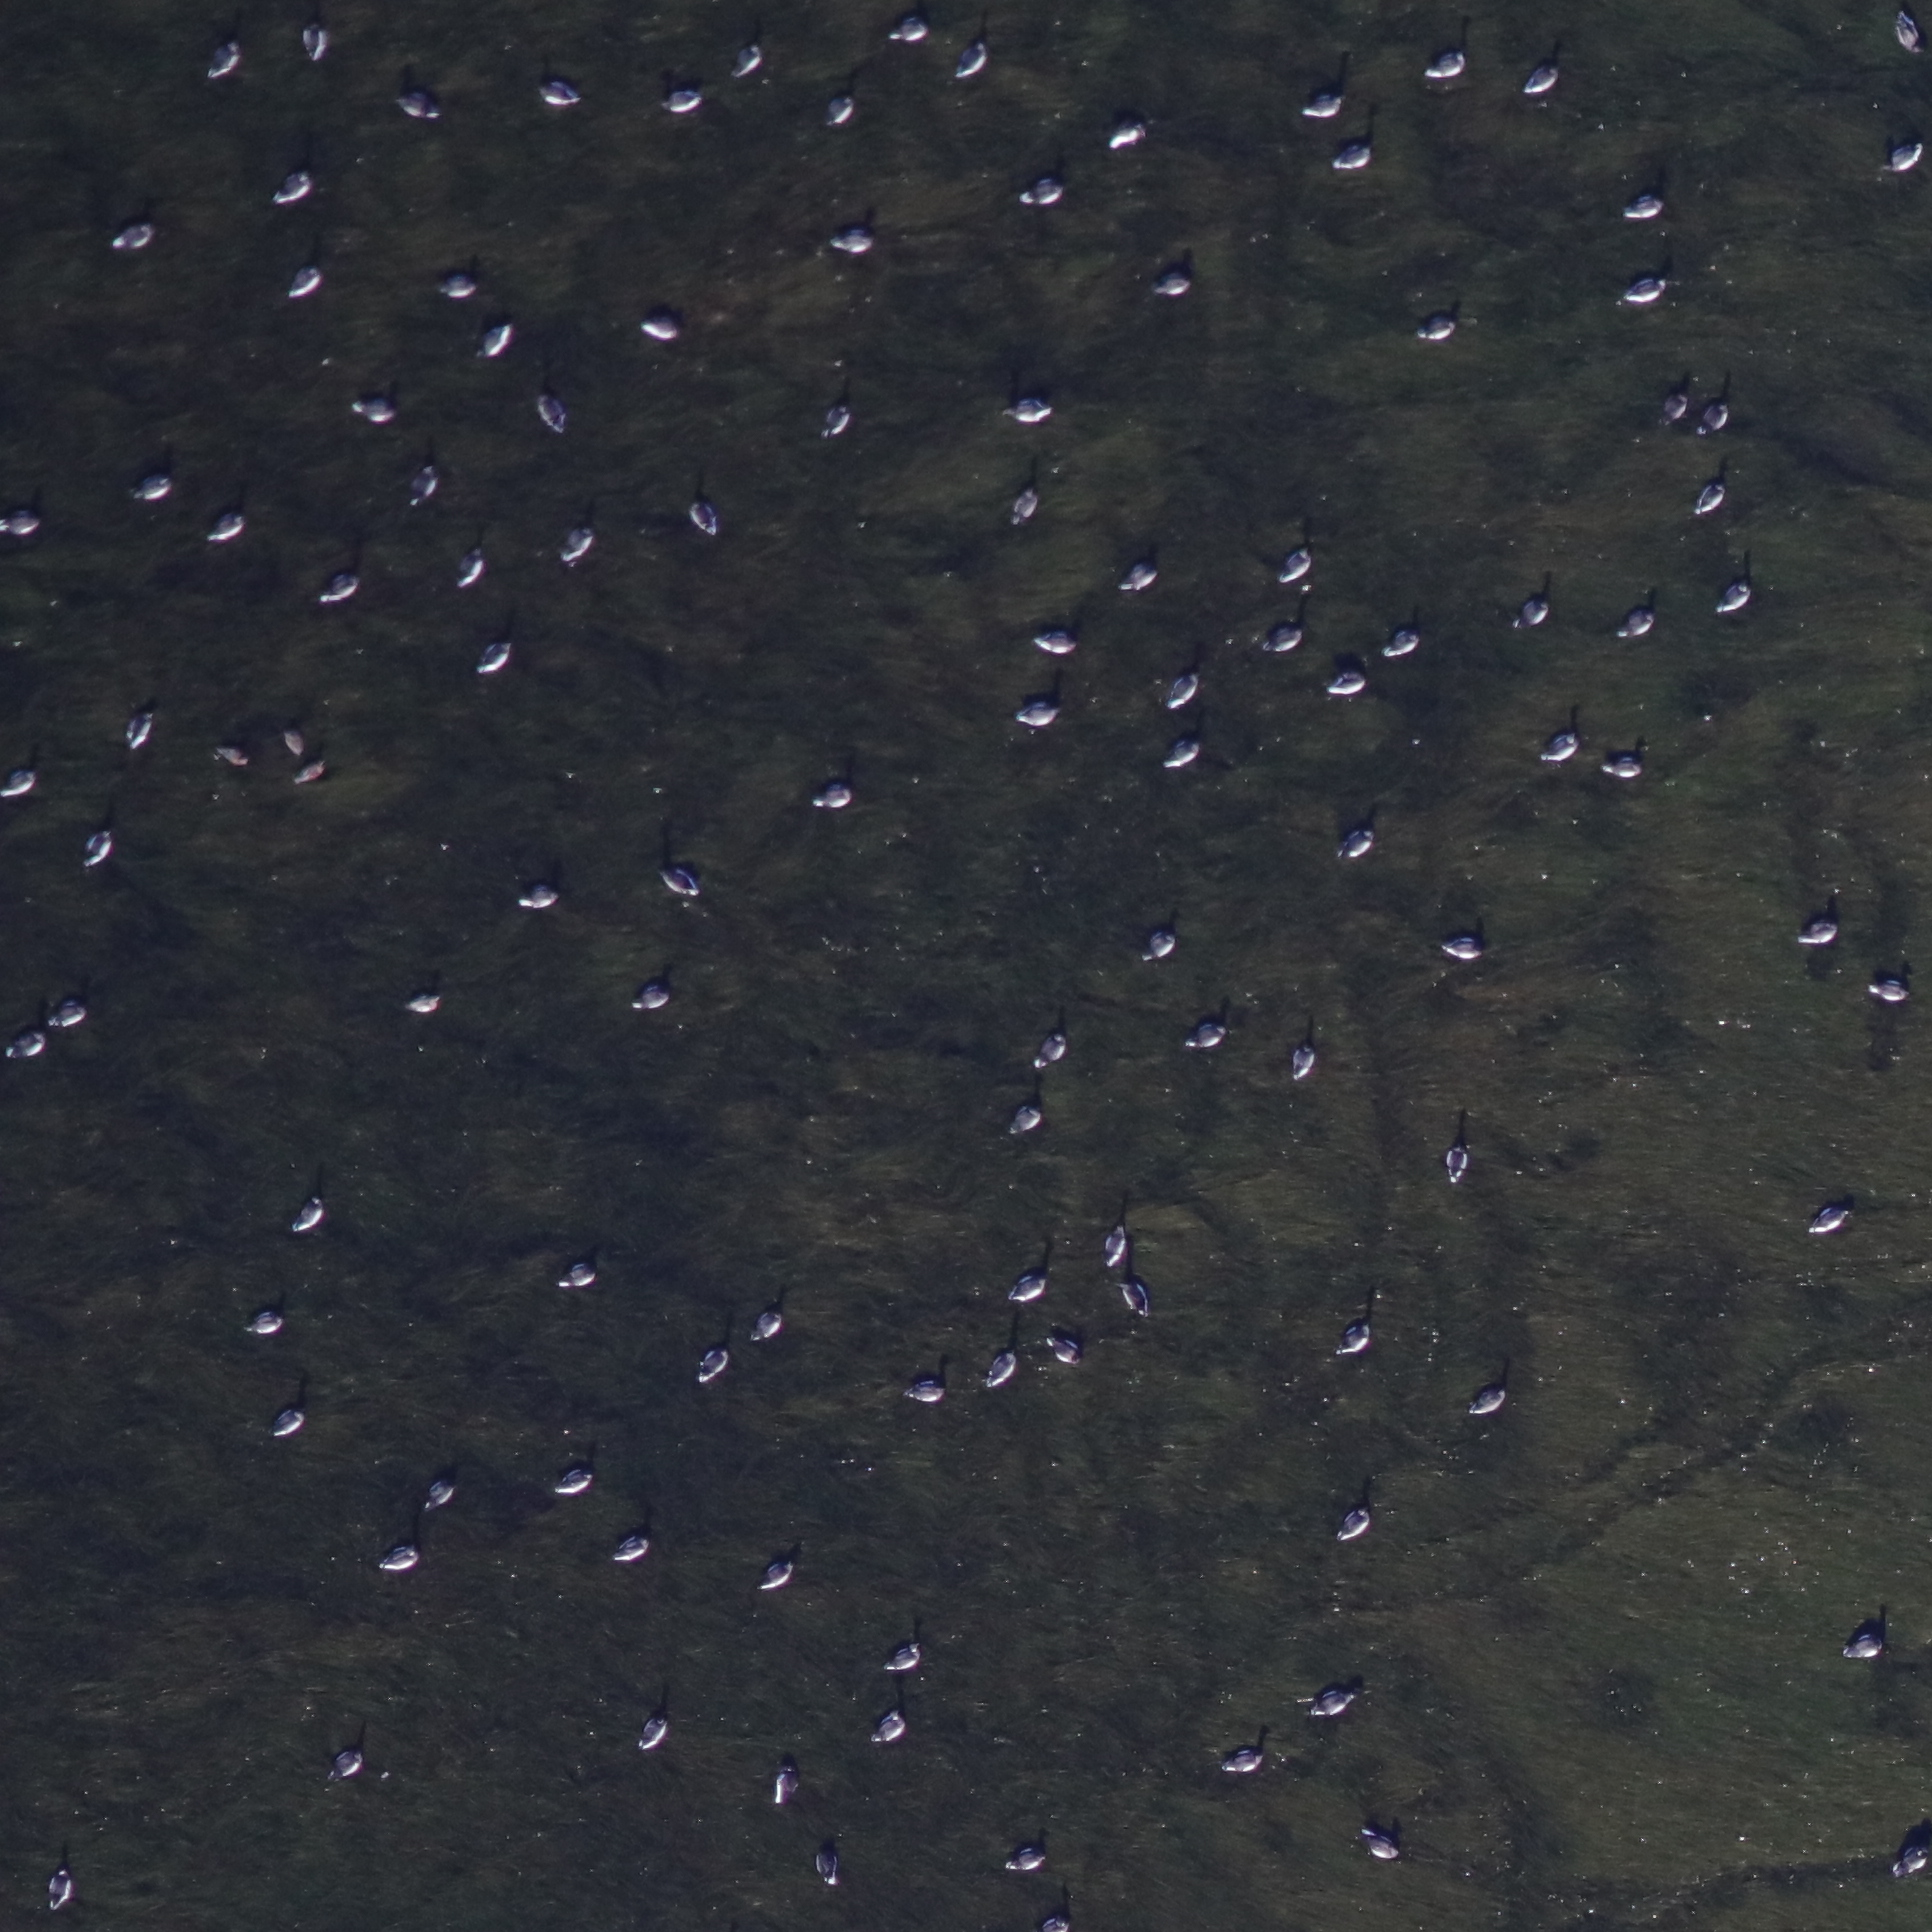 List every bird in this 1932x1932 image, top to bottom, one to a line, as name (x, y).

brant (914, 33)
brant (1905, 36)
brant (317, 42)
brant (975, 61)
brant (227, 62)
brant (747, 62)
brant (1446, 66)
brant (1541, 79)
brant (560, 93)
brant (683, 100)
brant (416, 103)
brant (1324, 106)
brant (839, 110)
brant (1129, 134)
brant (1353, 157)
brant (1903, 157)
brant (293, 187)
brant (1043, 193)
brant (1642, 207)
brant (135, 236)
brant (854, 243)
brant (307, 282)
brant (1173, 283)
brant (457, 285)
brant (1644, 289)
brant (654, 325)
brant (1433, 325)
brant (493, 342)
brant (1030, 409)
brant (1675, 409)
brant (377, 410)
brant (552, 411)
brant (1711, 415)
brant (837, 420)
brant (424, 486)
brant (154, 487)
brant (1709, 498)
brant (1026, 505)
brant (704, 516)
brant (22, 521)
brant (227, 525)
brant (578, 545)
brant (1297, 569)
brant (464, 571)
brant (1135, 577)
brant (341, 588)
brant (1732, 595)
brant (1530, 613)
brant (1635, 623)
brant (1282, 638)
brant (1058, 642)
brant (1401, 642)
brant (494, 655)
brant (1355, 683)
brant (1179, 690)
brant (1039, 713)
brant (138, 727)
other bird (292, 741)
brant (1560, 750)
brant (1183, 753)
other bird (231, 755)
brant (1623, 767)
other bird (313, 775)
brant (20, 788)
brant (833, 794)
brant (1355, 844)
brant (99, 847)
brant (680, 882)
brant (540, 899)
brant (1818, 931)
brant (1158, 945)
brant (1464, 948)
brant (1889, 991)
brant (652, 997)
brant (425, 1000)
brant (67, 1012)
brant (1207, 1036)
brant (28, 1049)
brant (1052, 1052)
brant (1302, 1059)
brant (1026, 1117)
brant (1457, 1159)
brant (308, 1214)
brant (1829, 1219)
brant (1115, 1244)
brant (579, 1274)
brant (1029, 1286)
brant (1132, 1294)
brant (768, 1323)
brant (266, 1324)
brant (1354, 1336)
brant (1066, 1350)
brant (714, 1362)
brant (1000, 1365)
brant (924, 1389)
brant (1488, 1399)
brant (288, 1420)
brant (575, 1479)
brant (439, 1493)
brant (1353, 1522)
brant (633, 1548)
brant (400, 1559)
brant (781, 1573)
brant (1864, 1643)
brant (905, 1658)
brant (1331, 1702)
brant (888, 1726)
brant (654, 1731)
brant (1243, 1757)
brant (347, 1761)
brant (788, 1784)
brant (1381, 1843)
brant (1024, 1859)
brant (1907, 1861)
brant (829, 1865)
brant (62, 1887)
brant (1052, 1929)